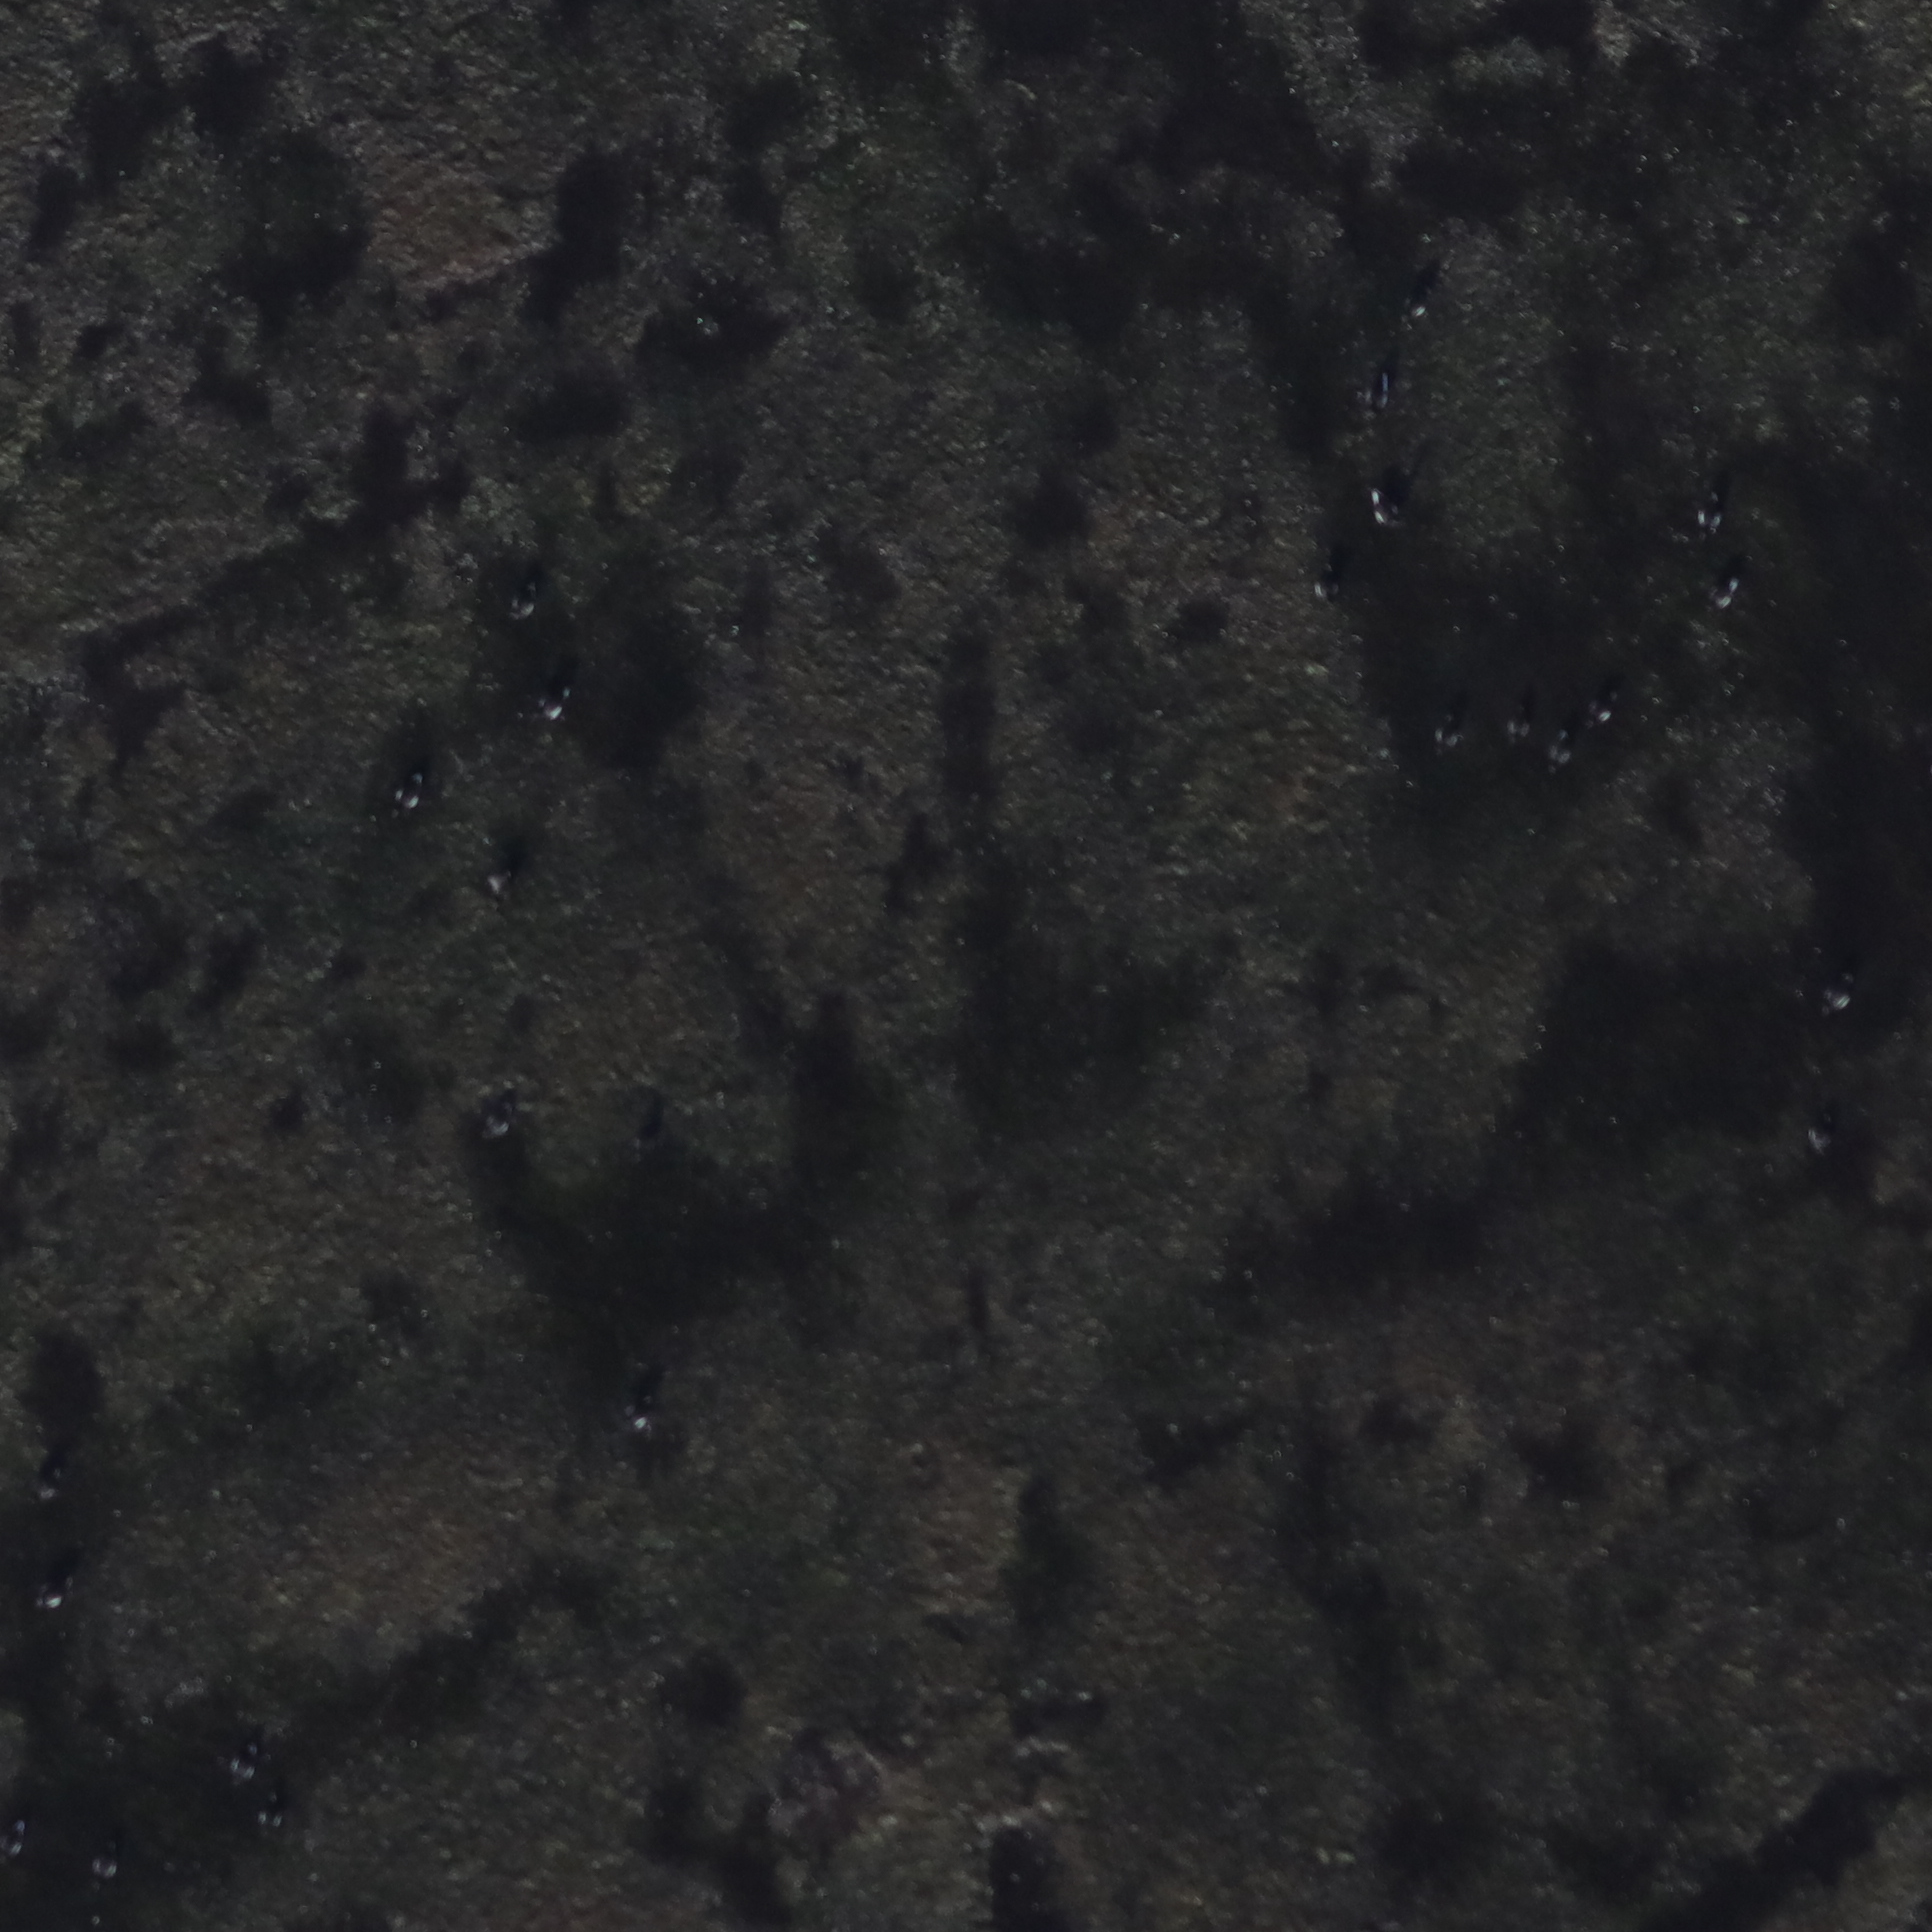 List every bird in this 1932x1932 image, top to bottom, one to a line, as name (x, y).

brant (1415, 308)
brant (1376, 400)
brant (1712, 513)
brant (1383, 516)
brant (1328, 587)
brant (527, 592)
brant (1727, 593)
brant (554, 705)
brant (1603, 709)
brant (1518, 730)
brant (1447, 736)
brant (1560, 748)
brant (411, 794)
brant (499, 890)
brant (1838, 993)
brant (501, 1122)
brant (1818, 1134)
brant (640, 1414)
brant (41, 1482)
brant (54, 1595)
brant (245, 1772)
brant (274, 1817)
brant (21, 1844)
brant (105, 1862)